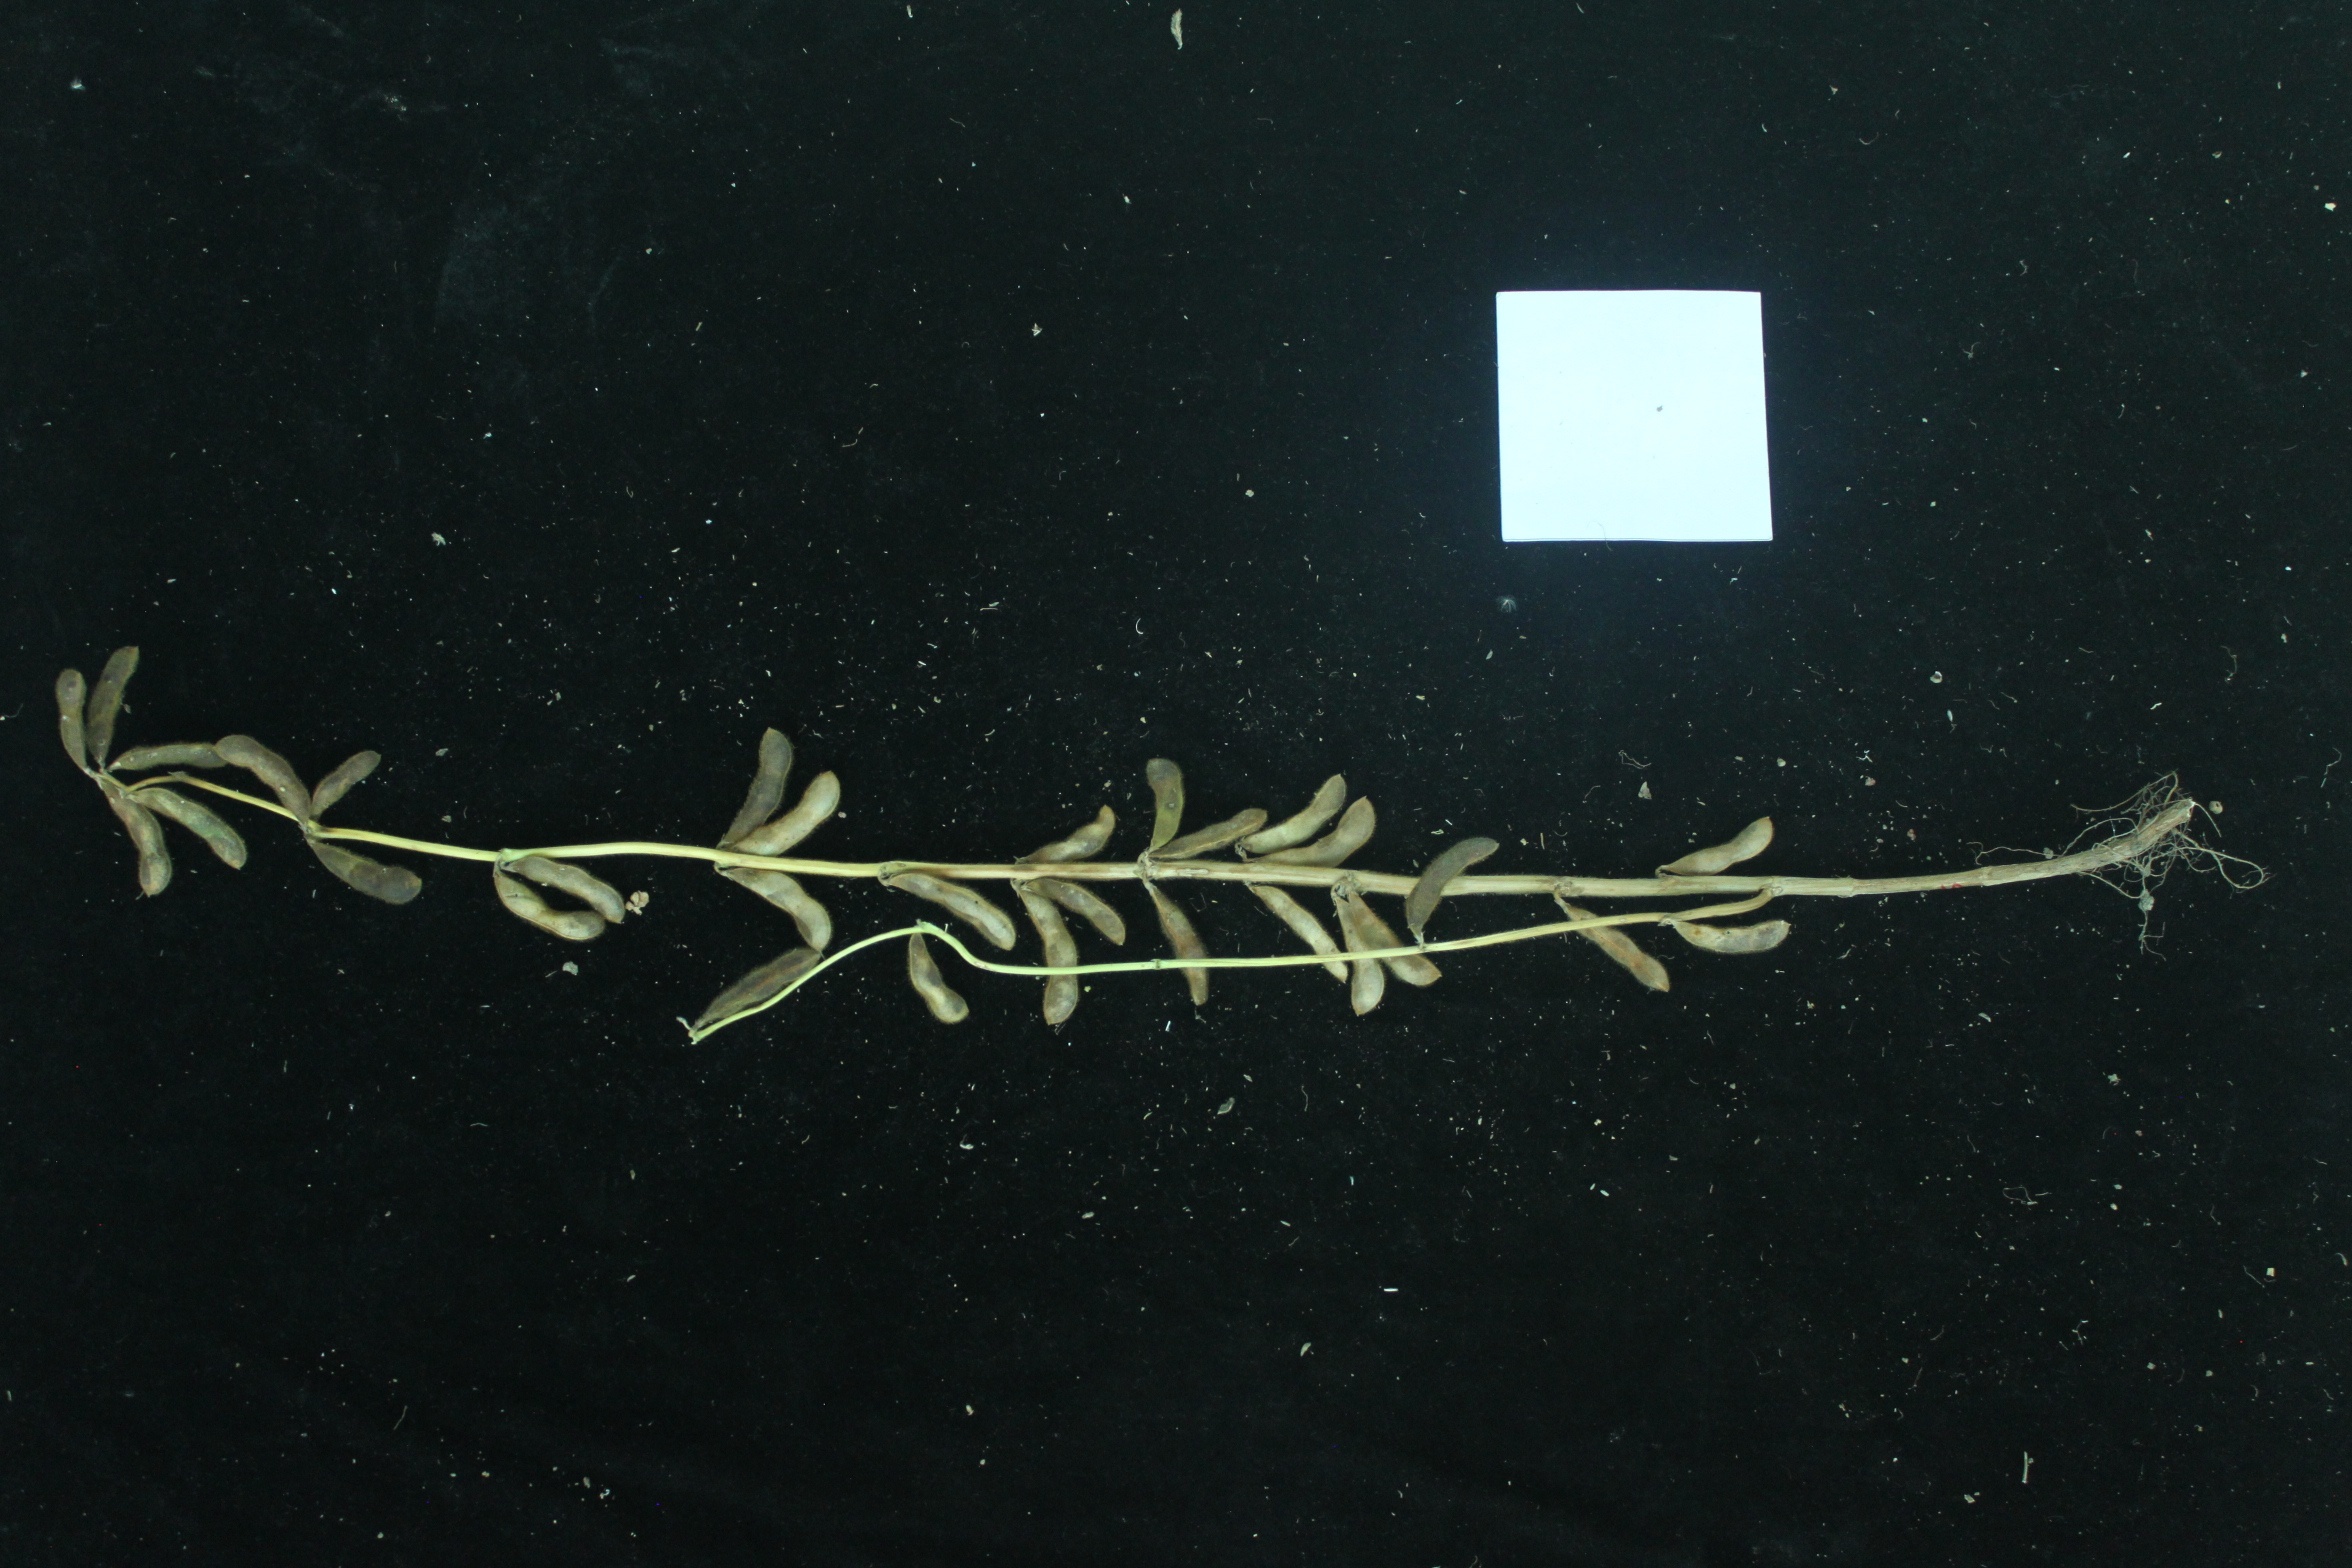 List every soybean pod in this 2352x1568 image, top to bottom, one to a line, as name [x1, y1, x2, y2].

soybean pod [86, 647, 139, 769]
soybean pod [54, 669, 88, 772]
soybean pod [720, 732, 793, 847]
soybean pod [220, 735, 309, 828]
soybean pod [110, 745, 224, 771]
soybean pod [310, 753, 380, 815]
soybean pod [1142, 761, 1184, 858]
soybean pod [725, 773, 840, 857]
soybean pod [1239, 775, 1346, 855]
soybean pod [101, 783, 171, 900]
soybean pod [130, 788, 246, 870]
soybean pod [1250, 798, 1373, 868]
soybean pod [1023, 808, 1117, 862]
soybean pod [1151, 809, 1267, 859]
soybean pod [1666, 820, 1772, 873]
soybean pod [1404, 838, 1500, 948]
soybean pod [304, 843, 422, 902]
soybean pod [501, 855, 624, 925]
soybean pod [493, 867, 603, 941]
soybean pod [723, 871, 832, 954]
soybean pod [880, 872, 1016, 948]
soybean pod [1015, 881, 1125, 944]
soybean pod [1142, 885, 1207, 1007]
soybean pod [1249, 885, 1348, 983]
soybean pod [1349, 891, 1440, 988]
soybean pod [1013, 892, 1078, 1023]
soybean pod [1332, 895, 1385, 1012]
soybean pod [1555, 897, 1668, 991]
soybean pod [1668, 919, 1790, 956]
soybean pod [909, 926, 968, 1021]
soybean pod [696, 951, 820, 1030]